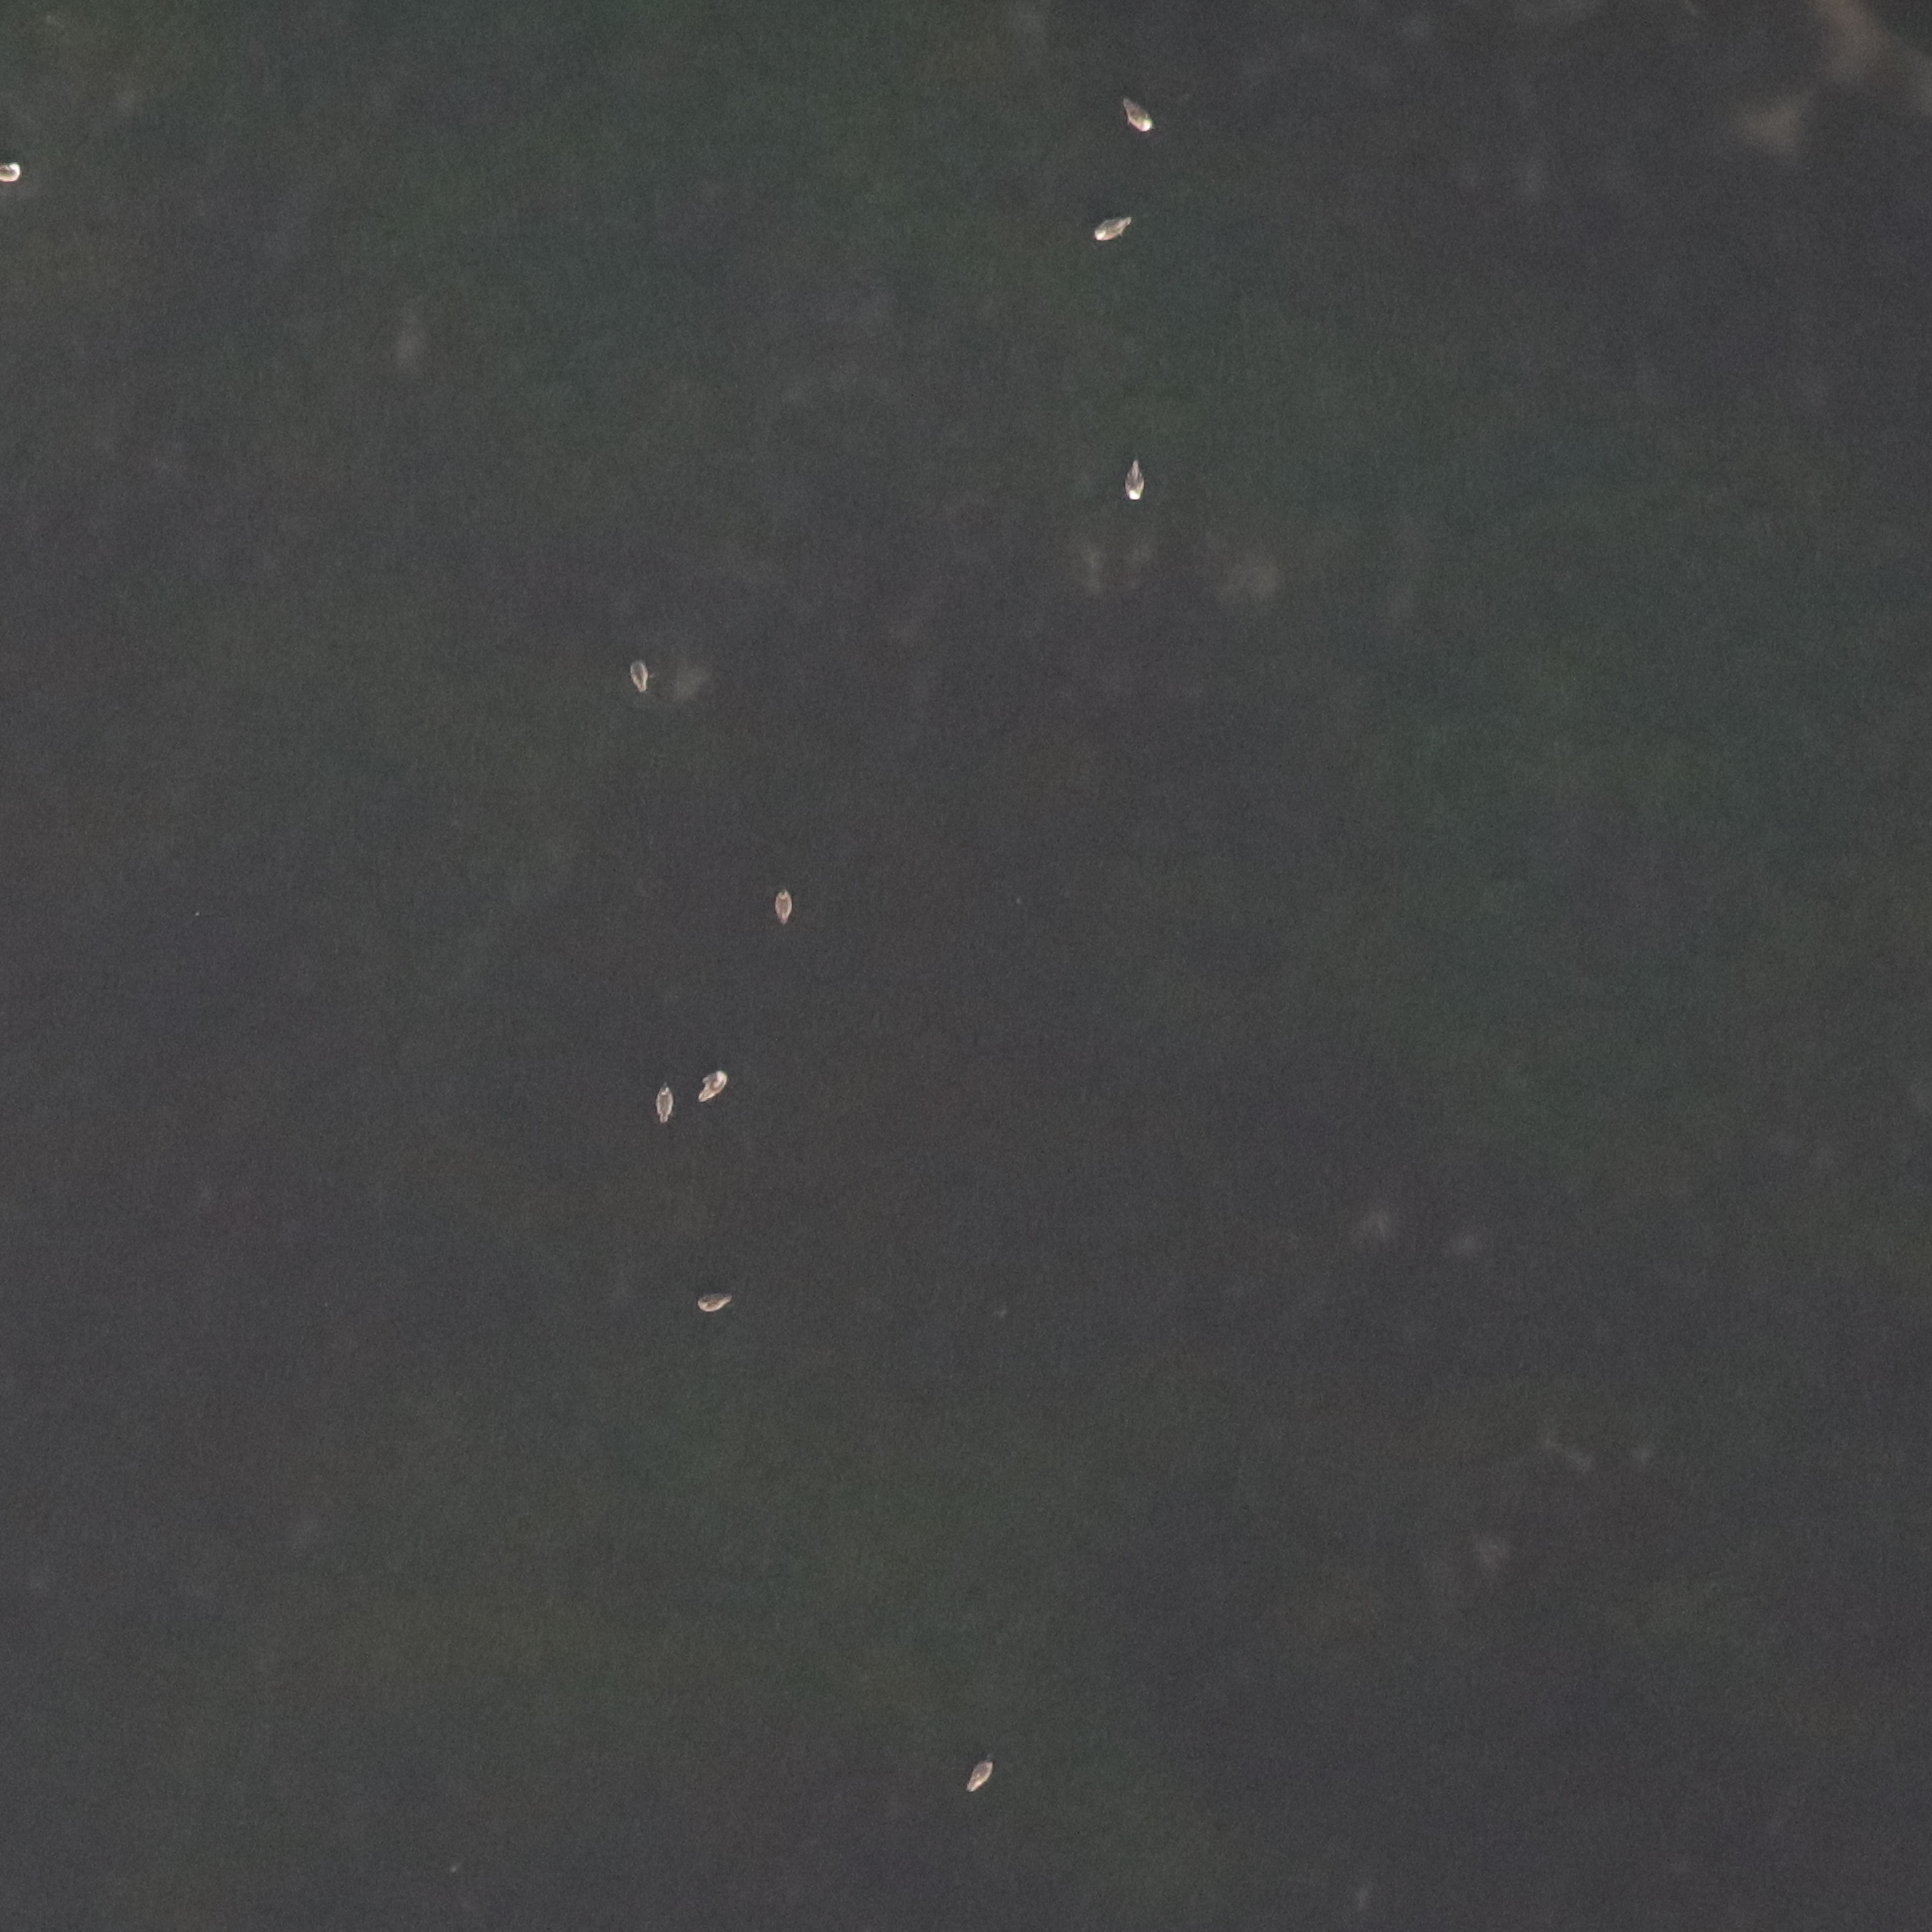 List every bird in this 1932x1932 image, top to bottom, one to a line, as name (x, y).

other bird (1135, 115)
other bird (8, 168)
other bird (1115, 224)
other bird (1135, 484)
other bird (638, 669)
other bird (786, 907)
other bird (710, 1085)
other bird (664, 1098)
other bird (714, 1296)
other bird (980, 1769)